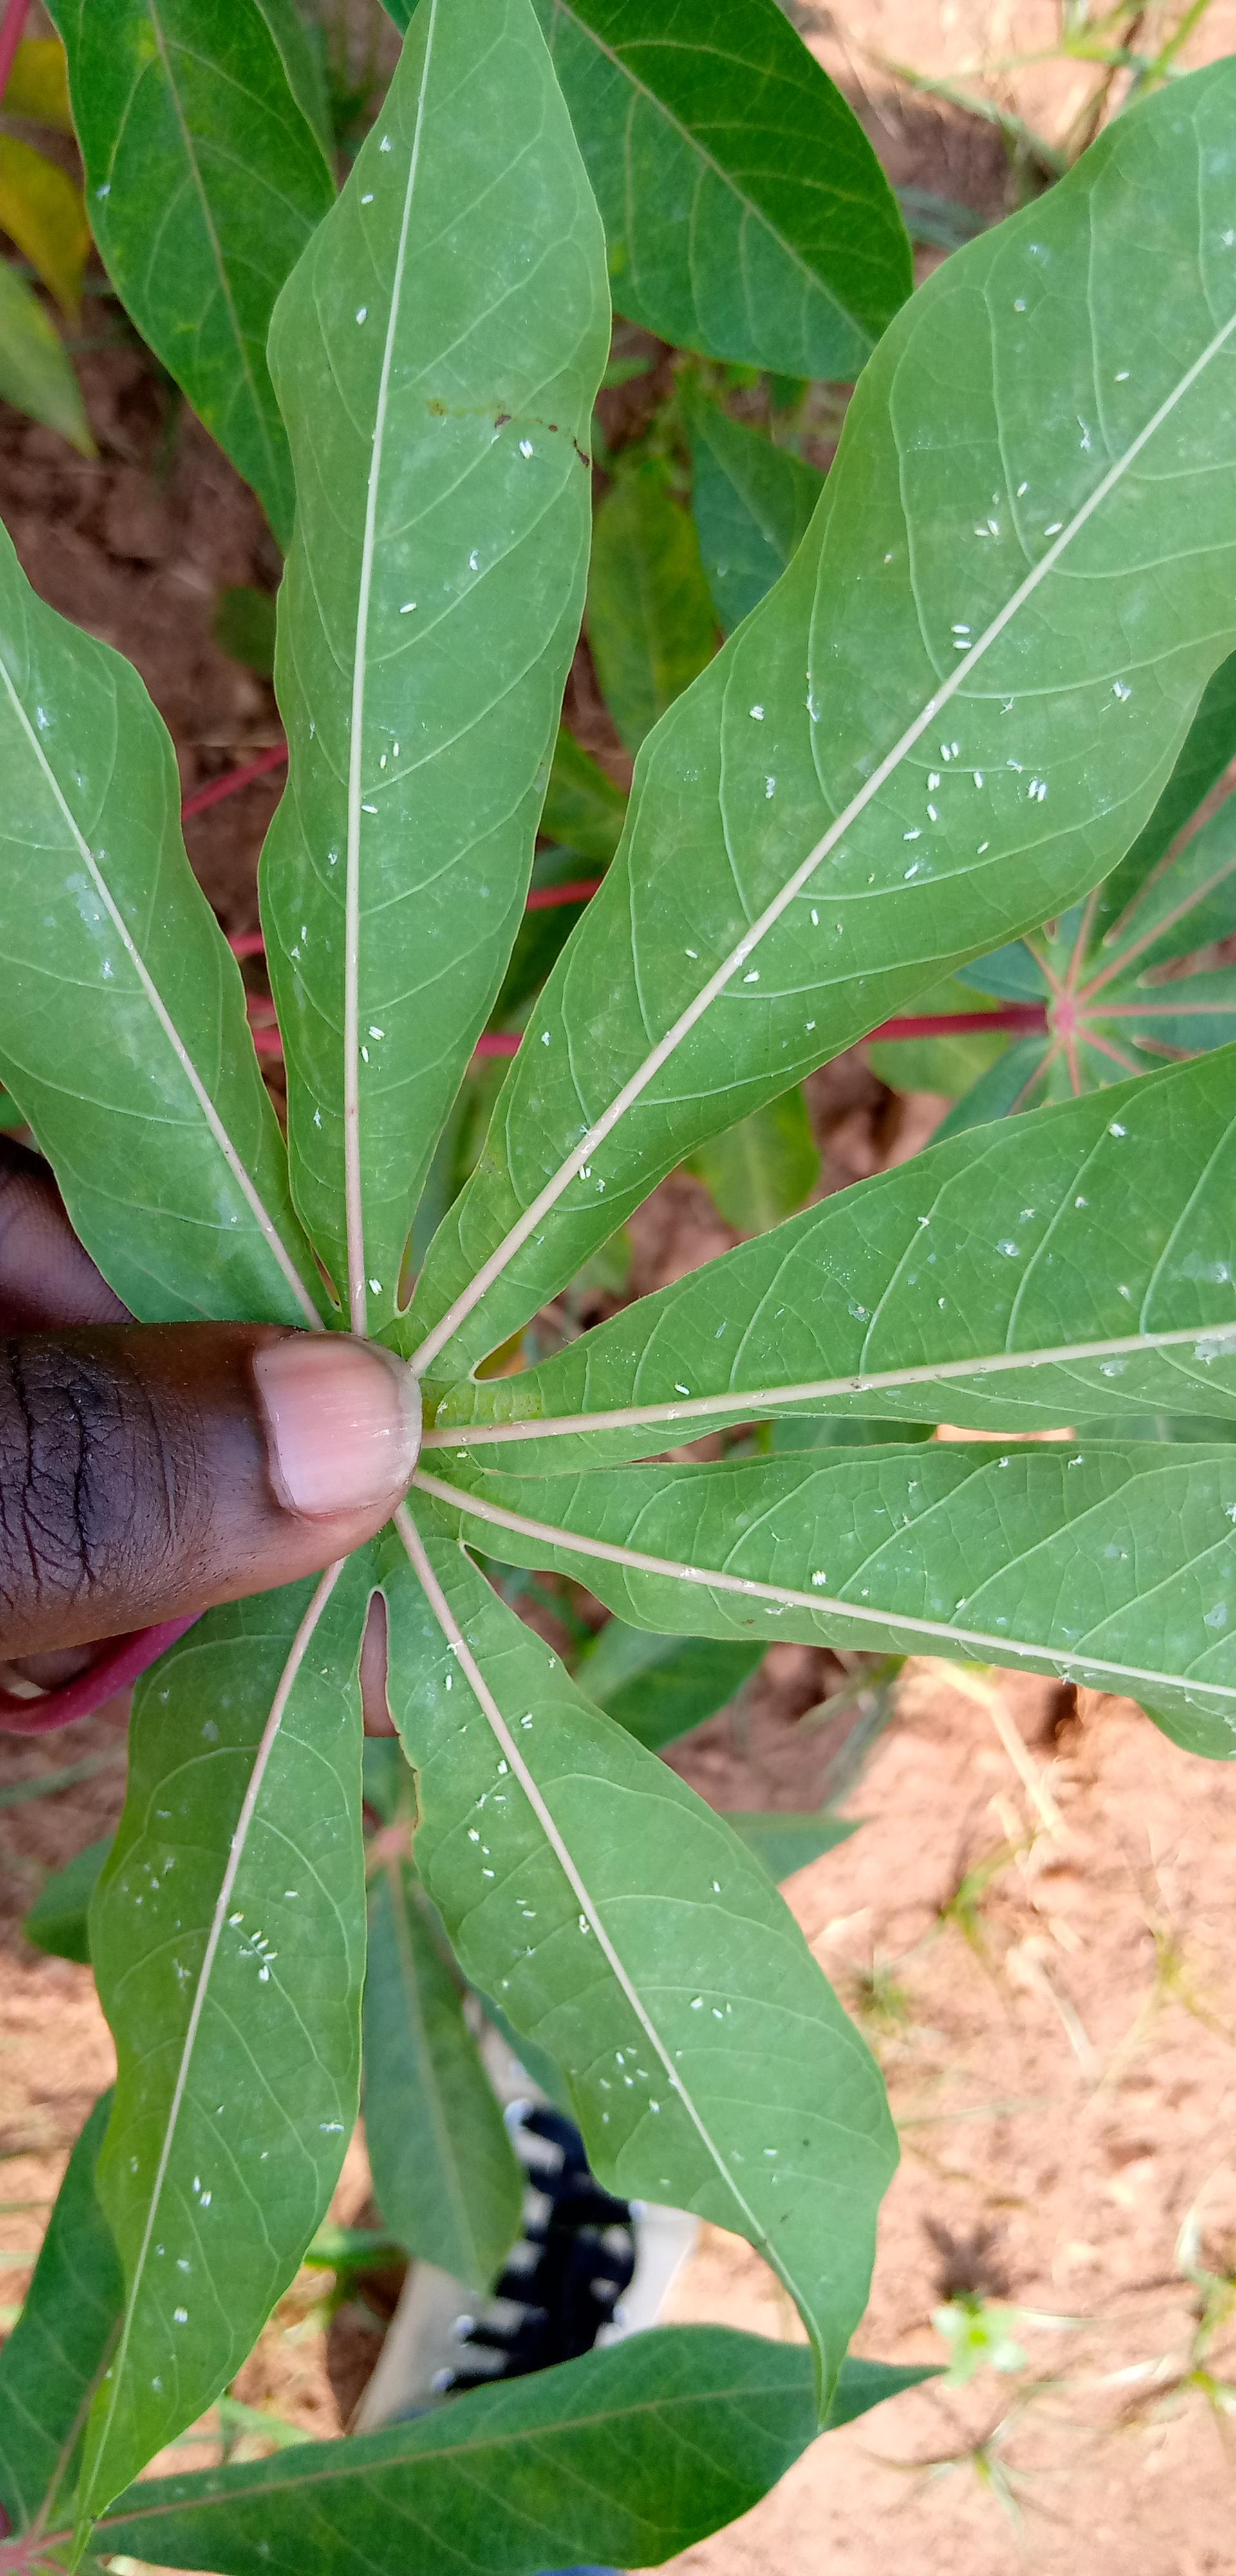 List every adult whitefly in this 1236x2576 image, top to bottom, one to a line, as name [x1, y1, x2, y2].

whitefly [375, 135, 395, 156]
whitefly [355, 189, 375, 209]
whitefly [353, 305, 371, 328]
whitefly [1112, 369, 1130, 386]
whitefly [513, 433, 536, 468]
whitefly [1011, 479, 1029, 494]
whitefly [968, 513, 998, 545]
whitefly [1042, 516, 1067, 542]
whitefly [397, 598, 420, 623]
whitefly [948, 623, 977, 633]
whitefly [951, 638, 975, 654]
whitefly [1110, 679, 1135, 704]
whitefly [744, 704, 768, 720]
whitefly [950, 739, 960, 761]
whitefly [392, 740, 401, 759]
whitefly [939, 743, 951, 763]
whitefly [378, 751, 389, 772]
whitefly [971, 770, 982, 788]
whitefly [924, 772, 942, 793]
whitefly [760, 776, 782, 800]
whitefly [1024, 777, 1038, 799]
whitefly [1040, 787, 1046, 810]
whitefly [925, 802, 939, 824]
whitefly [359, 804, 379, 816]
whitefly [973, 841, 989, 854]
whitefly [903, 862, 922, 883]
whitefly [807, 907, 825, 930]
whitefly [679, 943, 699, 958]
whitefly [739, 969, 761, 986]
whitefly [364, 1025, 389, 1041]
whitefly [538, 1028, 553, 1043]
whitefly [357, 1045, 370, 1068]
whitefly [1107, 1121, 1130, 1139]
whitefly [575, 1162, 588, 1180]
whitefly [915, 1214, 931, 1231]
whitefly [362, 1274, 388, 1298]
whitefly [668, 1381, 695, 1396]
whitefly [453, 1450, 471, 1461]
whitefly [1066, 1454, 1085, 1471]
whitefly [997, 1455, 1011, 1470]
whitefly [809, 1569, 829, 1587]
whitefly [859, 1588, 872, 1599]
whitefly [952, 1596, 967, 1607]
whitefly [440, 1670, 456, 1692]
whitefly [518, 1712, 535, 1727]
whitefly [492, 1752, 512, 1776]
whitefly [466, 1826, 481, 1845]
whitefly [478, 1865, 498, 1880]
whitefly [709, 1876, 725, 1896]
whitefly [281, 1882, 306, 1904]
whitefly [226, 1908, 241, 1926]
whitefly [572, 1911, 596, 1932]
whitefly [247, 1931, 262, 1945]
whitefly [259, 1965, 277, 1985]